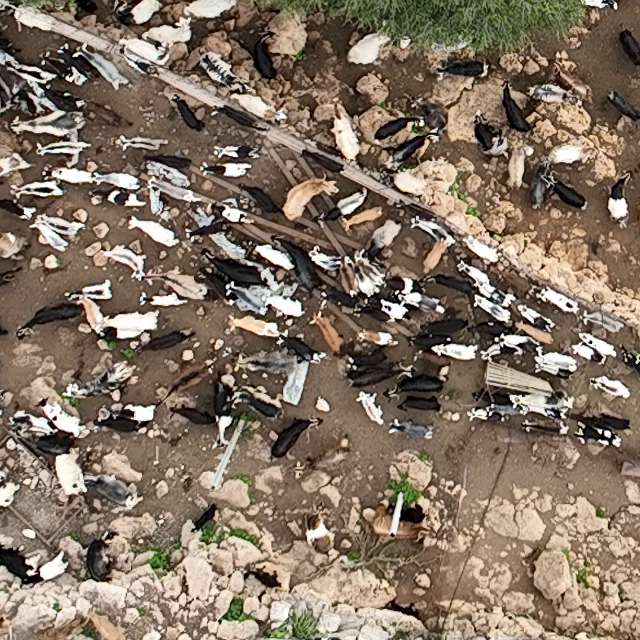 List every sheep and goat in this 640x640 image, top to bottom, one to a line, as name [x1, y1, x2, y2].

goat [75, 0, 97, 14]
goat [113, 0, 164, 26]
goat [185, 0, 239, 17]
goat [579, 0, 619, 10]
goat [14, 5, 56, 32]
goat [142, 16, 191, 43]
goat [619, 28, 639, 78]
goat [431, 31, 473, 50]
goat [255, 32, 277, 79]
goat [345, 33, 391, 64]
goat [0, 36, 14, 50]
goat [119, 36, 170, 65]
goat [73, 42, 129, 91]
goat [58, 43, 98, 78]
goat [119, 45, 160, 78]
goat [196, 47, 249, 92]
goat [0, 50, 15, 64]
goat [39, 52, 84, 85]
goat [6, 60, 55, 83]
goat [436, 60, 488, 80]
goat [551, 62, 593, 102]
goat [500, 80, 533, 132]
goat [527, 85, 579, 103]
goat [43, 86, 83, 111]
goat [608, 89, 639, 130]
goat [12, 90, 42, 114]
goat [232, 93, 287, 120]
goat [170, 96, 205, 133]
goat [410, 96, 449, 128]
goat [331, 97, 360, 161]
goat [75, 99, 133, 129]
goat [212, 104, 269, 133]
goat [0, 106, 27, 159]
goat [474, 109, 494, 150]
goat [11, 111, 85, 135]
goat [374, 117, 422, 143]
goat [386, 127, 439, 168]
goat [484, 130, 509, 154]
goat [114, 136, 168, 150]
goat [36, 142, 92, 156]
goat [505, 144, 525, 188]
goat [212, 145, 260, 160]
goat [548, 146, 598, 163]
goat [301, 148, 345, 174]
goat [0, 152, 34, 175]
goat [142, 153, 192, 169]
goat [530, 158, 550, 210]
goat [199, 162, 251, 178]
goat [42, 164, 93, 183]
goat [609, 169, 633, 228]
goat [394, 170, 428, 195]
goat [91, 172, 141, 189]
goat [284, 173, 337, 221]
goat [539, 174, 586, 210]
goat [147, 176, 201, 202]
goat [147, 176, 163, 214]
goat [9, 180, 64, 198]
goat [236, 183, 280, 213]
goat [312, 188, 367, 228]
goat [88, 189, 146, 206]
goat [0, 198, 36, 221]
goat [211, 204, 254, 223]
goat [341, 205, 382, 231]
goat [37, 213, 85, 235]
goat [410, 214, 455, 247]
goat [127, 217, 179, 247]
goat [369, 218, 401, 261]
goat [185, 220, 225, 238]
goat [30, 221, 67, 250]
goat [0, 223, 26, 259]
goat [461, 232, 498, 263]
goat [271, 235, 324, 291]
goat [423, 239, 446, 274]
goat [249, 241, 295, 270]
goat [101, 247, 146, 280]
goat [308, 248, 341, 270]
goat [202, 249, 267, 287]
goat [356, 249, 385, 275]
goat [340, 255, 360, 296]
goat [358, 260, 381, 286]
goat [457, 260, 490, 285]
goat [0, 266, 22, 297]
goat [357, 266, 374, 296]
goat [198, 267, 237, 306]
goat [142, 270, 207, 300]
goat [421, 274, 472, 292]
goat [384, 276, 422, 293]
goat [65, 279, 113, 300]
goat [475, 279, 515, 306]
goat [224, 282, 265, 309]
goat [533, 283, 580, 315]
goat [321, 287, 360, 307]
goat [396, 291, 445, 314]
goat [138, 292, 188, 305]
goat [472, 294, 510, 323]
goat [265, 295, 305, 316]
goat [373, 296, 411, 321]
goat [69, 297, 105, 337]
goat [15, 300, 84, 338]
goat [516, 304, 555, 331]
goat [354, 305, 389, 321]
goat [0, 307, 9, 335]
goat [582, 309, 625, 333]
goat [100, 310, 158, 327]
goat [309, 311, 344, 354]
goat [226, 315, 278, 336]
goat [420, 319, 467, 333]
goat [515, 320, 554, 343]
goat [469, 322, 508, 335]
goat [95, 327, 143, 338]
goat [135, 328, 196, 353]
goat [357, 329, 398, 346]
goat [276, 330, 327, 364]
goat [577, 333, 616, 357]
goat [499, 334, 542, 354]
goat [405, 335, 452, 348]
goat [430, 343, 477, 361]
goat [479, 343, 522, 359]
goat [571, 343, 606, 365]
goat [619, 346, 639, 383]
goat [223, 347, 240, 362]
goat [233, 347, 296, 374]
goat [347, 347, 385, 370]
goat [534, 353, 577, 371]
goat [155, 358, 215, 409]
goat [65, 361, 136, 397]
goat [348, 363, 415, 389]
goat [534, 363, 573, 379]
goat [0, 373, 7, 402]
goat [384, 374, 444, 399]
goat [589, 374, 630, 399]
goat [215, 384, 234, 448]
goat [472, 387, 512, 405]
goat [231, 391, 284, 418]
goat [356, 391, 384, 426]
goat [509, 392, 574, 409]
goat [396, 395, 443, 411]
goat [36, 398, 86, 437]
goat [170, 404, 216, 425]
goat [487, 404, 521, 415]
goat [110, 405, 157, 422]
goat [467, 407, 503, 422]
goat [519, 407, 569, 419]
goat [8, 412, 58, 437]
goat [591, 414, 631, 431]
goat [96, 416, 139, 432]
goat [271, 417, 322, 458]
goat [388, 418, 433, 441]
goat [521, 419, 568, 435]
goat [12, 427, 75, 455]
goat [574, 427, 621, 447]
goat [0, 444, 7, 481]
goat [54, 446, 88, 493]
goat [84, 475, 134, 505]
goat [0, 483, 19, 507]
goat [191, 502, 217, 533]
goat [388, 503, 422, 523]
goat [306, 504, 336, 552]
goat [375, 504, 430, 542]
goat [86, 530, 115, 583]
goat [0, 538, 41, 575]
goat [22, 550, 70, 585]
goat [252, 570, 282, 588]
goat [88, 612, 121, 639]